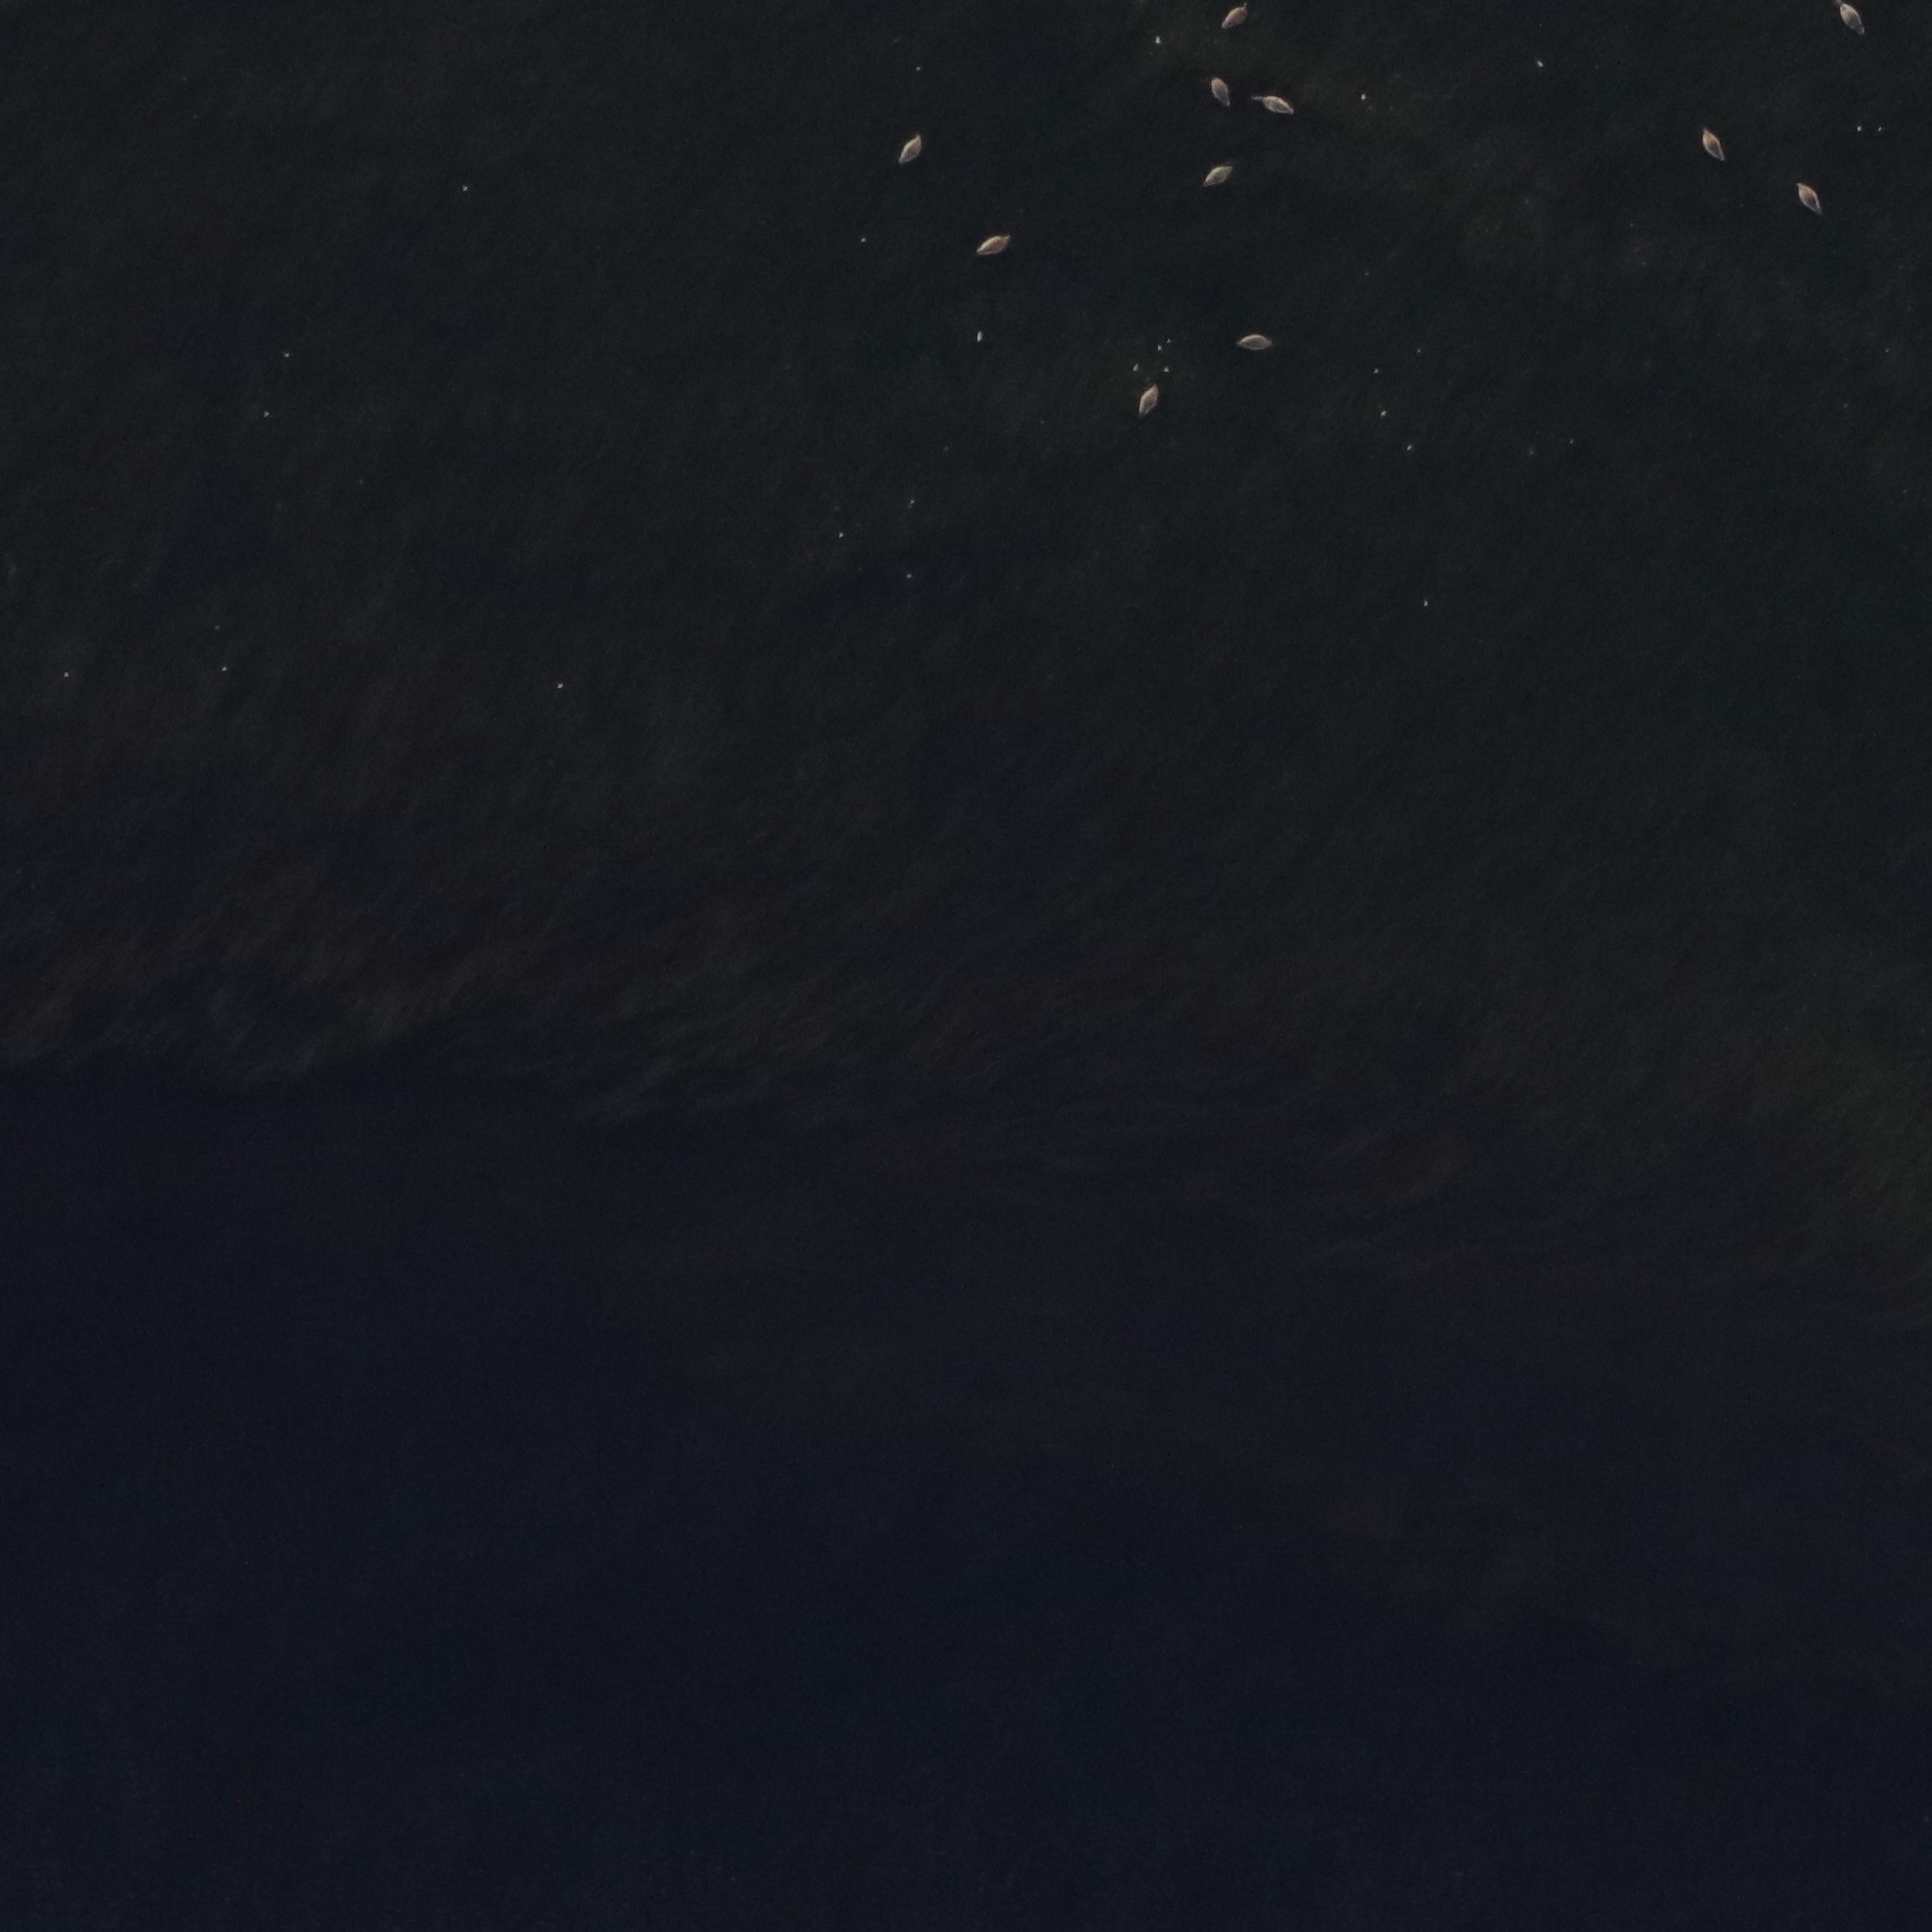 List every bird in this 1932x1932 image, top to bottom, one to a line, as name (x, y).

other bird (1232, 8)
other bird (1849, 9)
other bird (1224, 92)
other bird (1275, 101)
other bird (1710, 144)
other bird (910, 147)
other bird (1215, 176)
other bird (1808, 197)
other bird (992, 246)
other bird (1250, 337)
other bird (1144, 402)